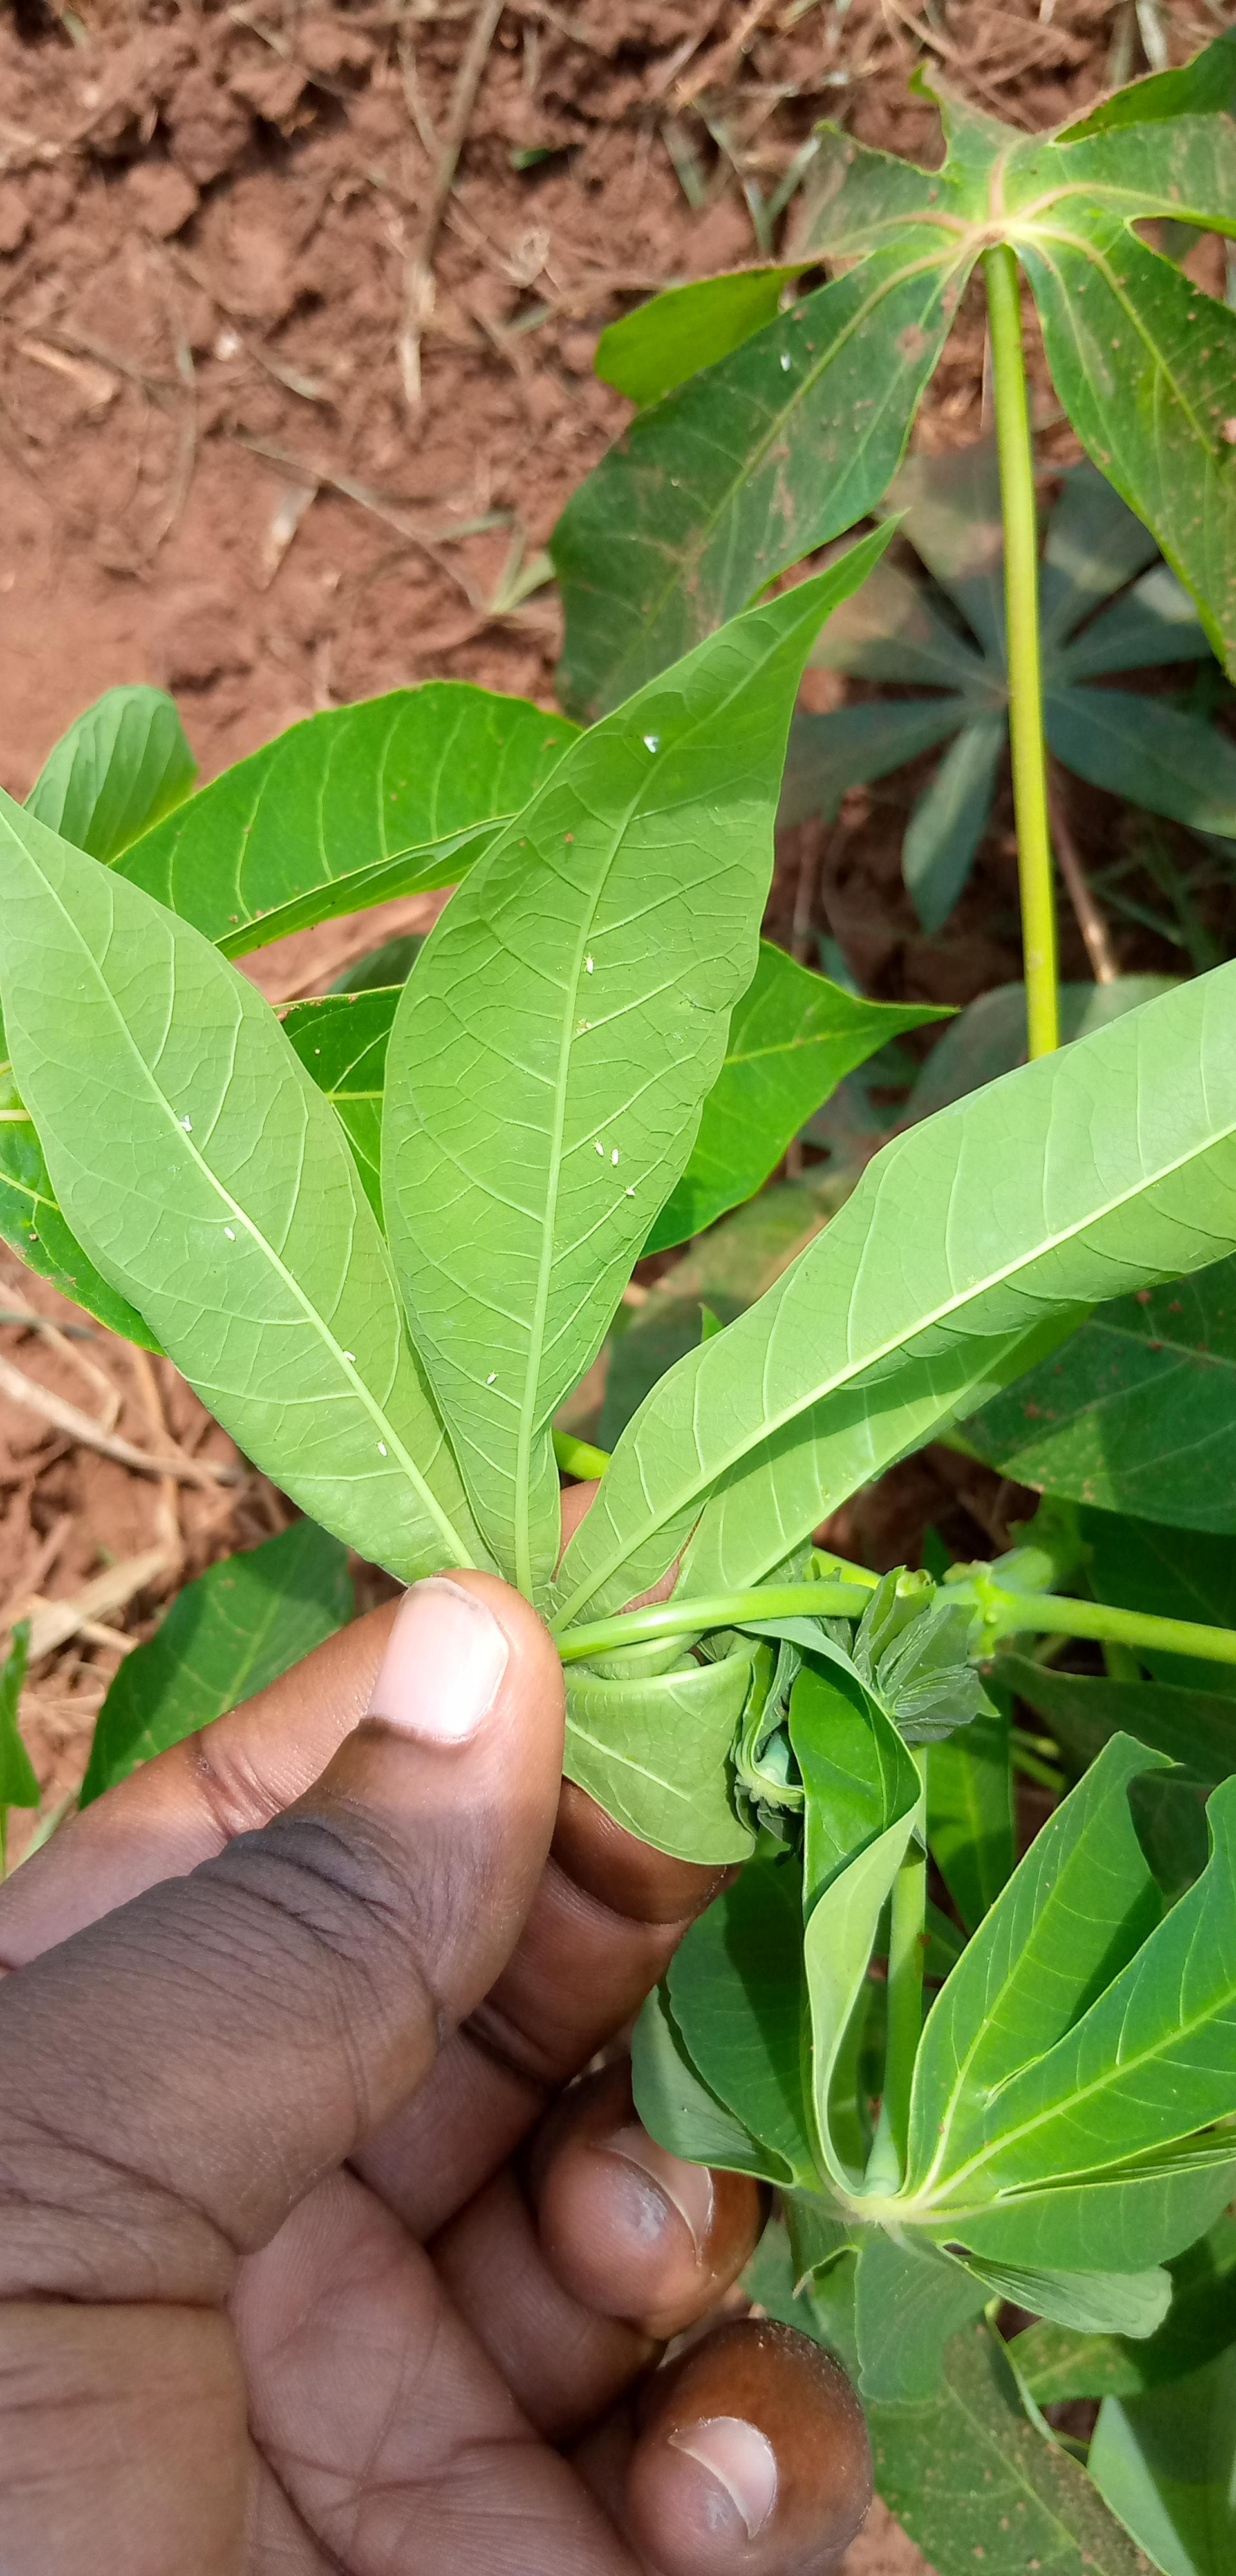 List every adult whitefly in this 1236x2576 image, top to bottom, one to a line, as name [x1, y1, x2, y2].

whitefly [639, 724, 661, 760]
whitefly [580, 947, 605, 980]
whitefly [177, 1104, 208, 1138]
whitefly [587, 1133, 608, 1166]
whitefly [610, 1145, 625, 1170]
whitefly [212, 1215, 244, 1256]
whitefly [338, 1344, 362, 1369]
whitefly [482, 1363, 505, 1393]
whitefly [373, 1438, 400, 1467]